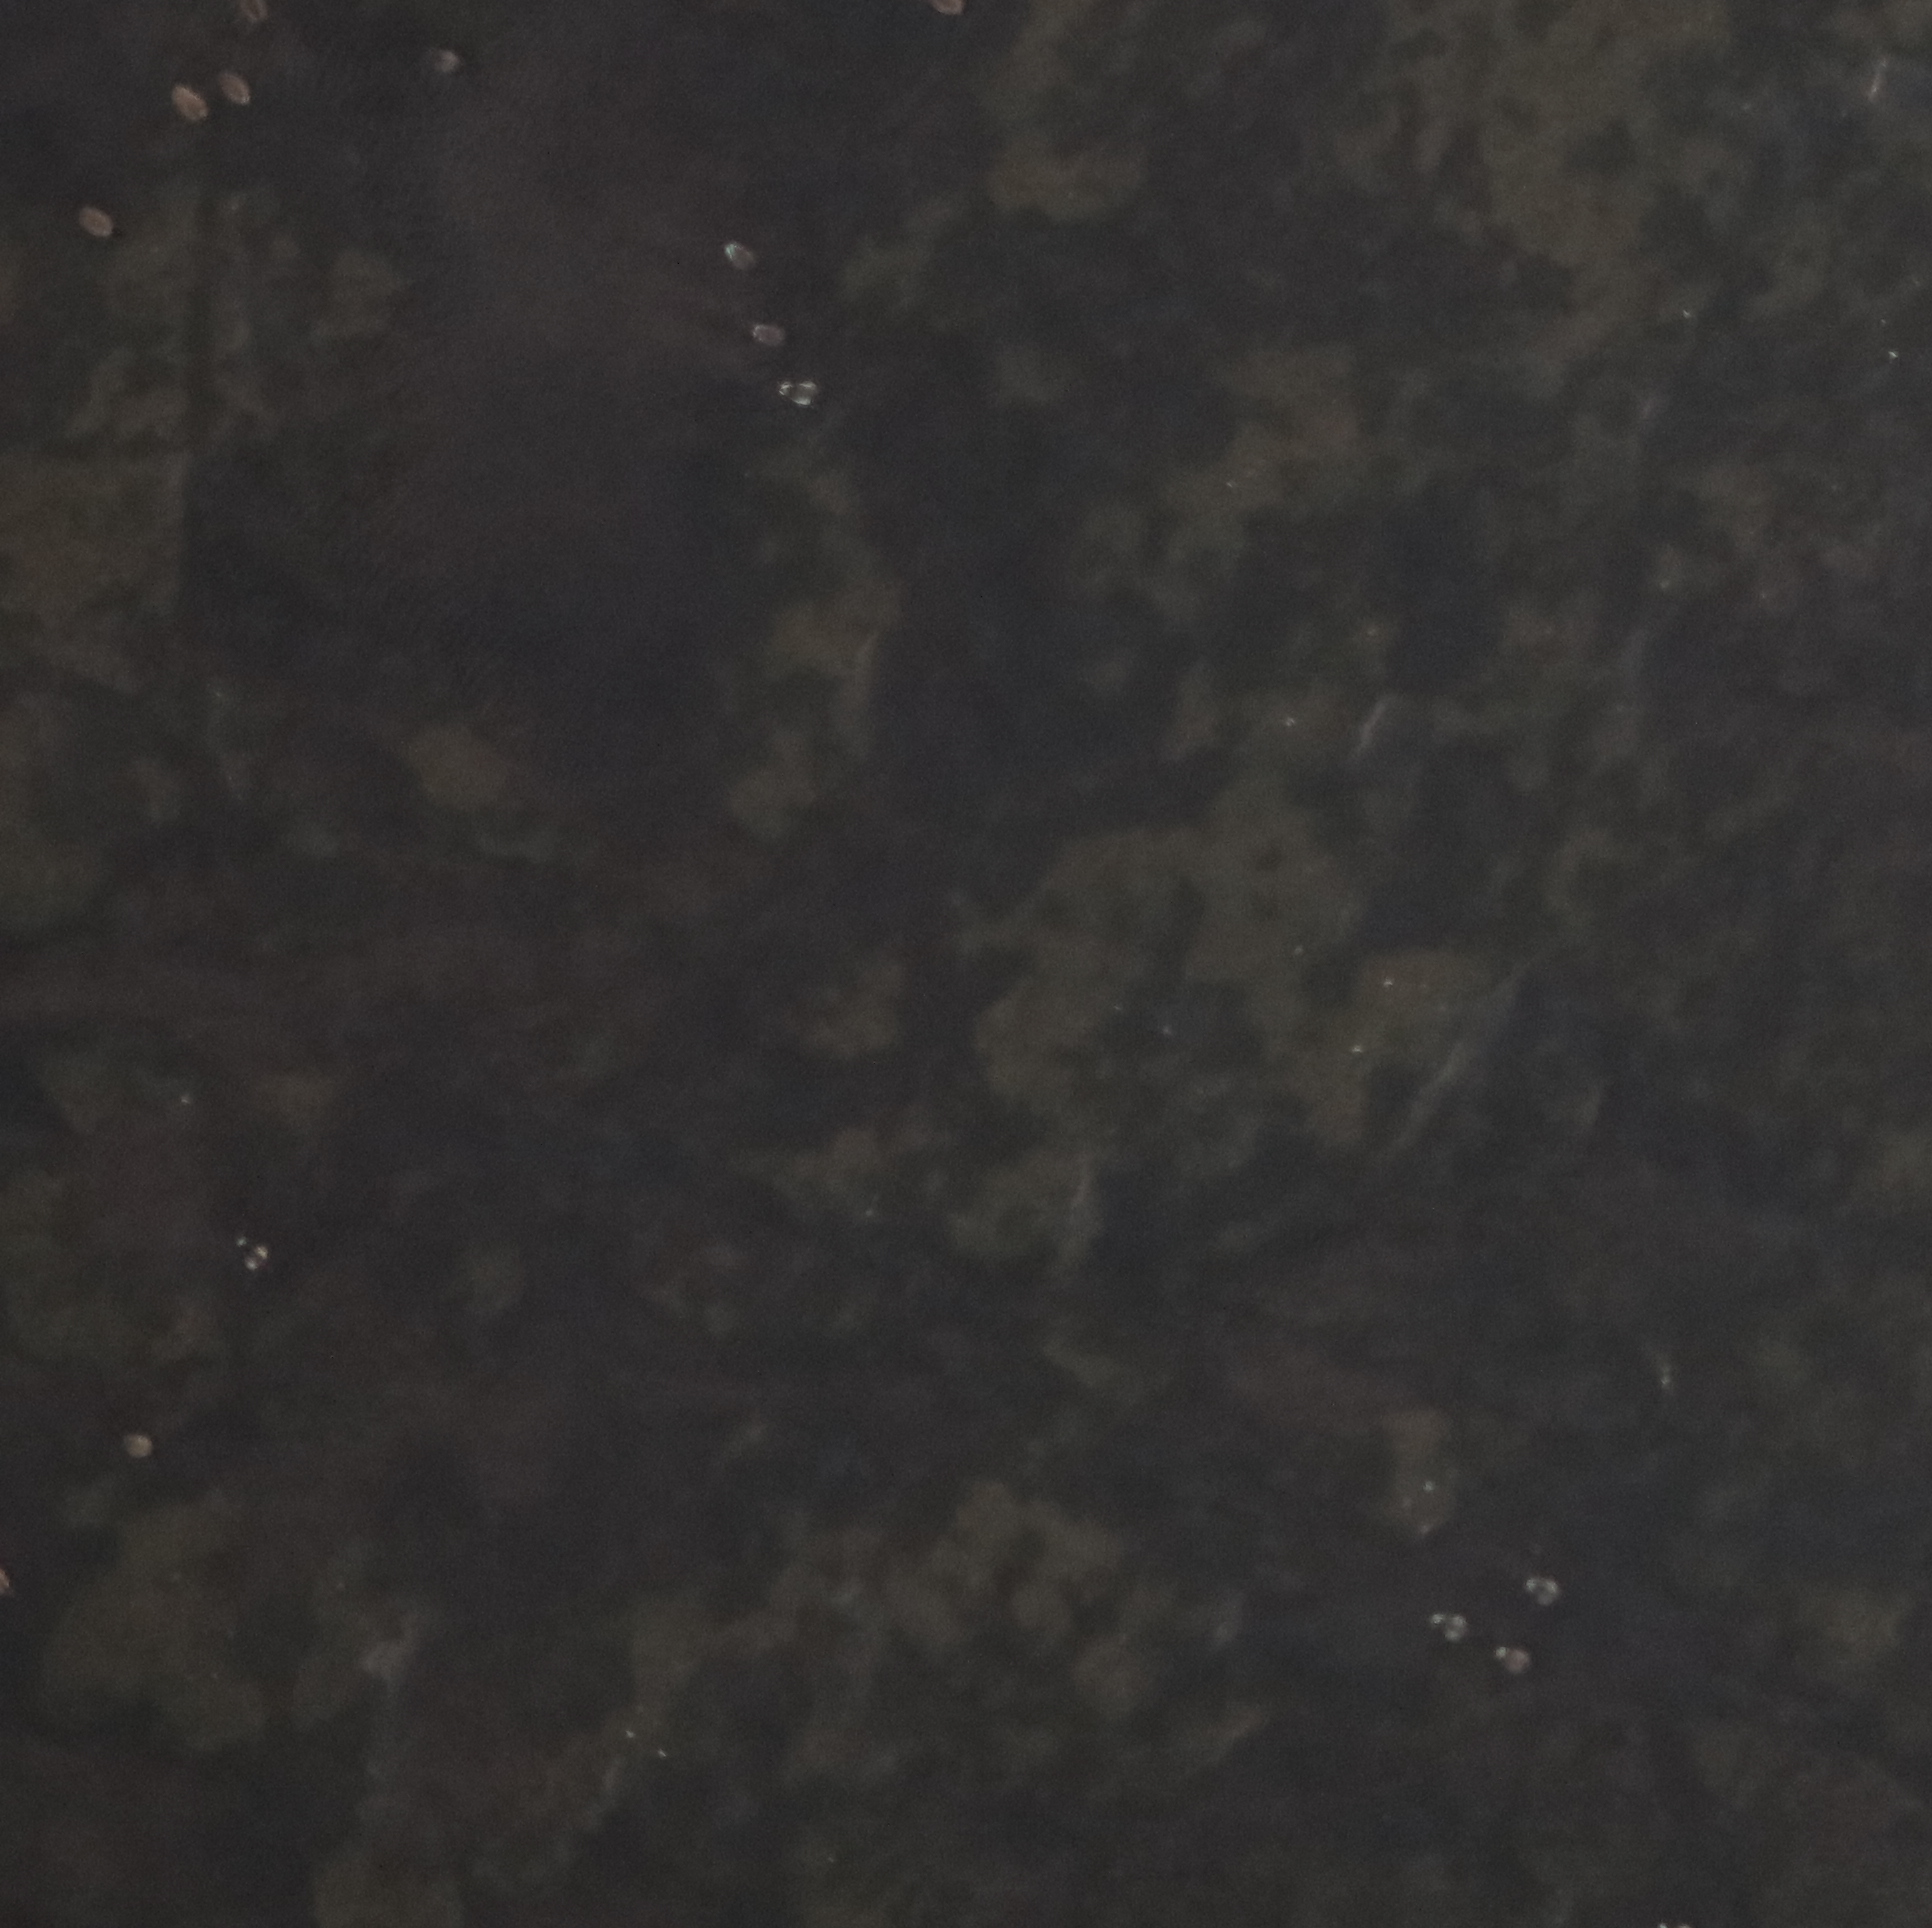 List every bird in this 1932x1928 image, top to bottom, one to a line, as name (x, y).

Canada goose (253, 1)
Canada goose (448, 66)
Canada goose (240, 91)
Canada goose (193, 105)
Canada goose (97, 221)
brant (744, 253)
brant (769, 334)
brant (801, 393)
brant (257, 1253)
brant (136, 1450)
brant (1544, 1588)
brant (1456, 1621)
brant (1513, 1664)